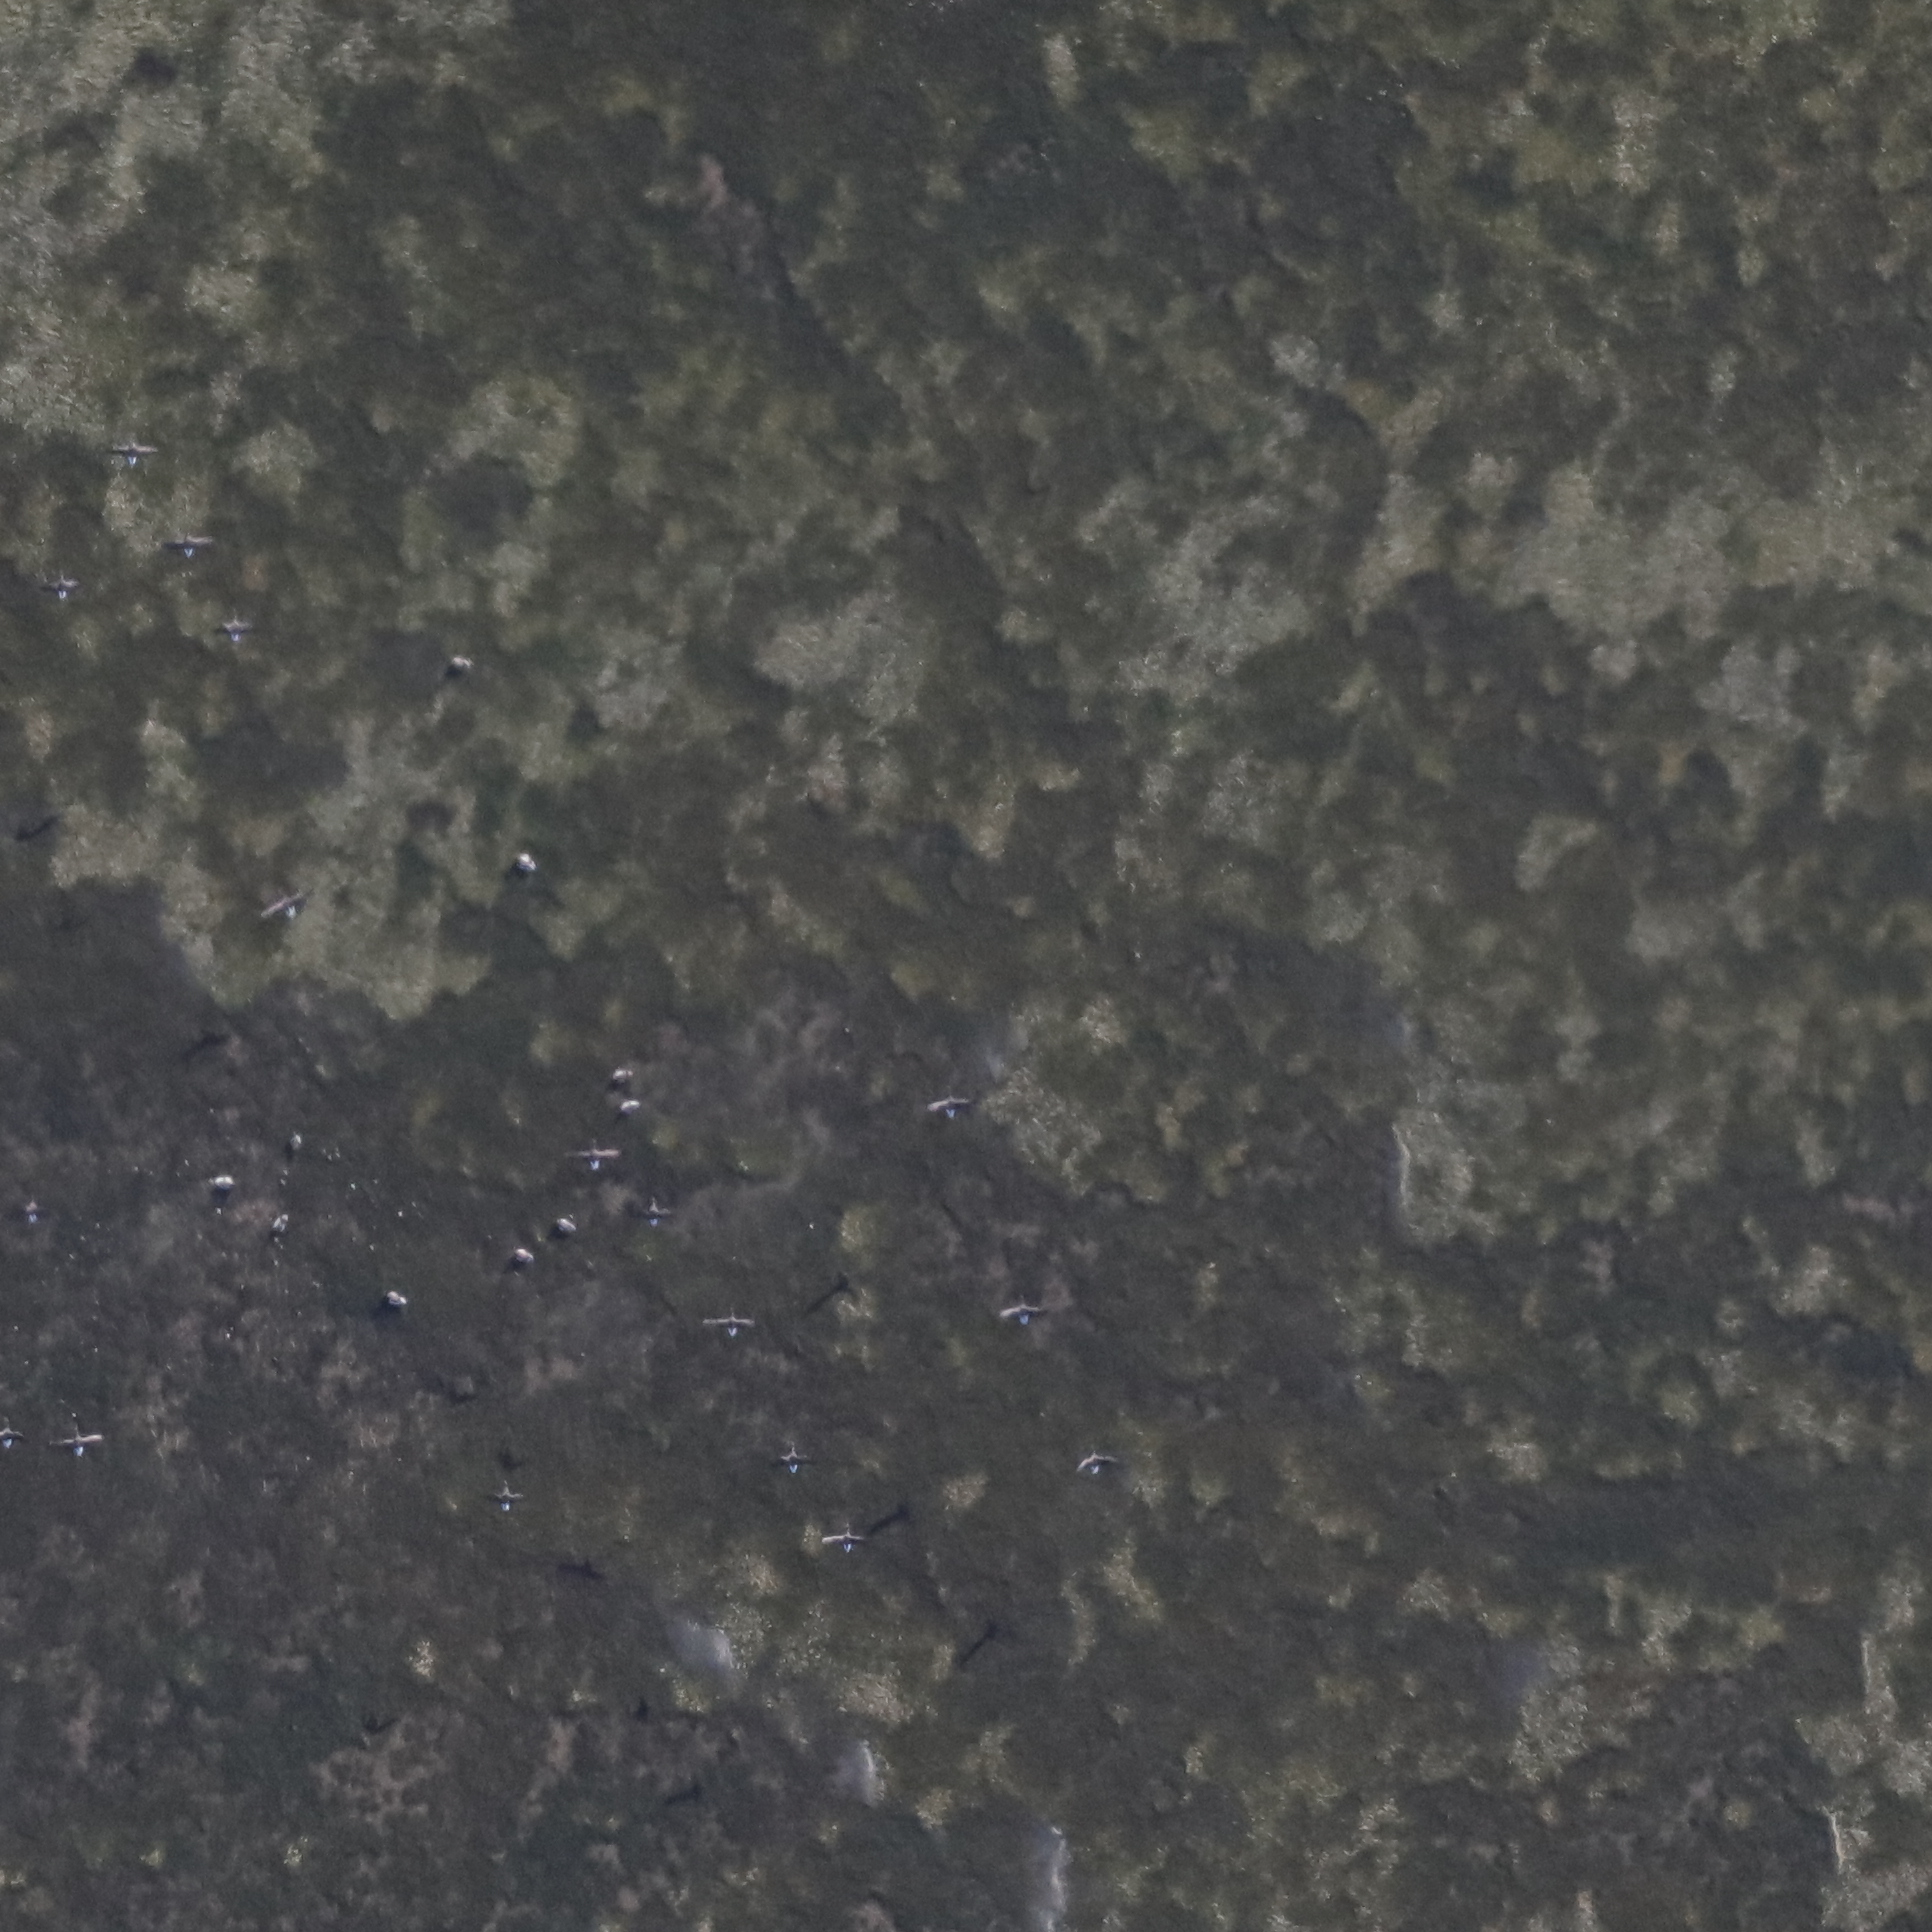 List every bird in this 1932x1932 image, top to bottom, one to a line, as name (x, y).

brant (130, 444)
brant (185, 545)
brant (56, 587)
brant (236, 626)
brant (459, 661)
brant (524, 863)
brant (286, 905)
brant (627, 1079)
brant (954, 1105)
brant (636, 1112)
brant (298, 1147)
brant (590, 1167)
brant (226, 1190)
brant (660, 1214)
brant (284, 1220)
brant (26, 1223)
brant (570, 1227)
brant (530, 1259)
brant (395, 1298)
brant (1018, 1312)
brant (734, 1318)
brant (10, 1438)
brant (86, 1443)
brant (793, 1455)
brant (1093, 1465)
brant (506, 1497)
brant (847, 1539)